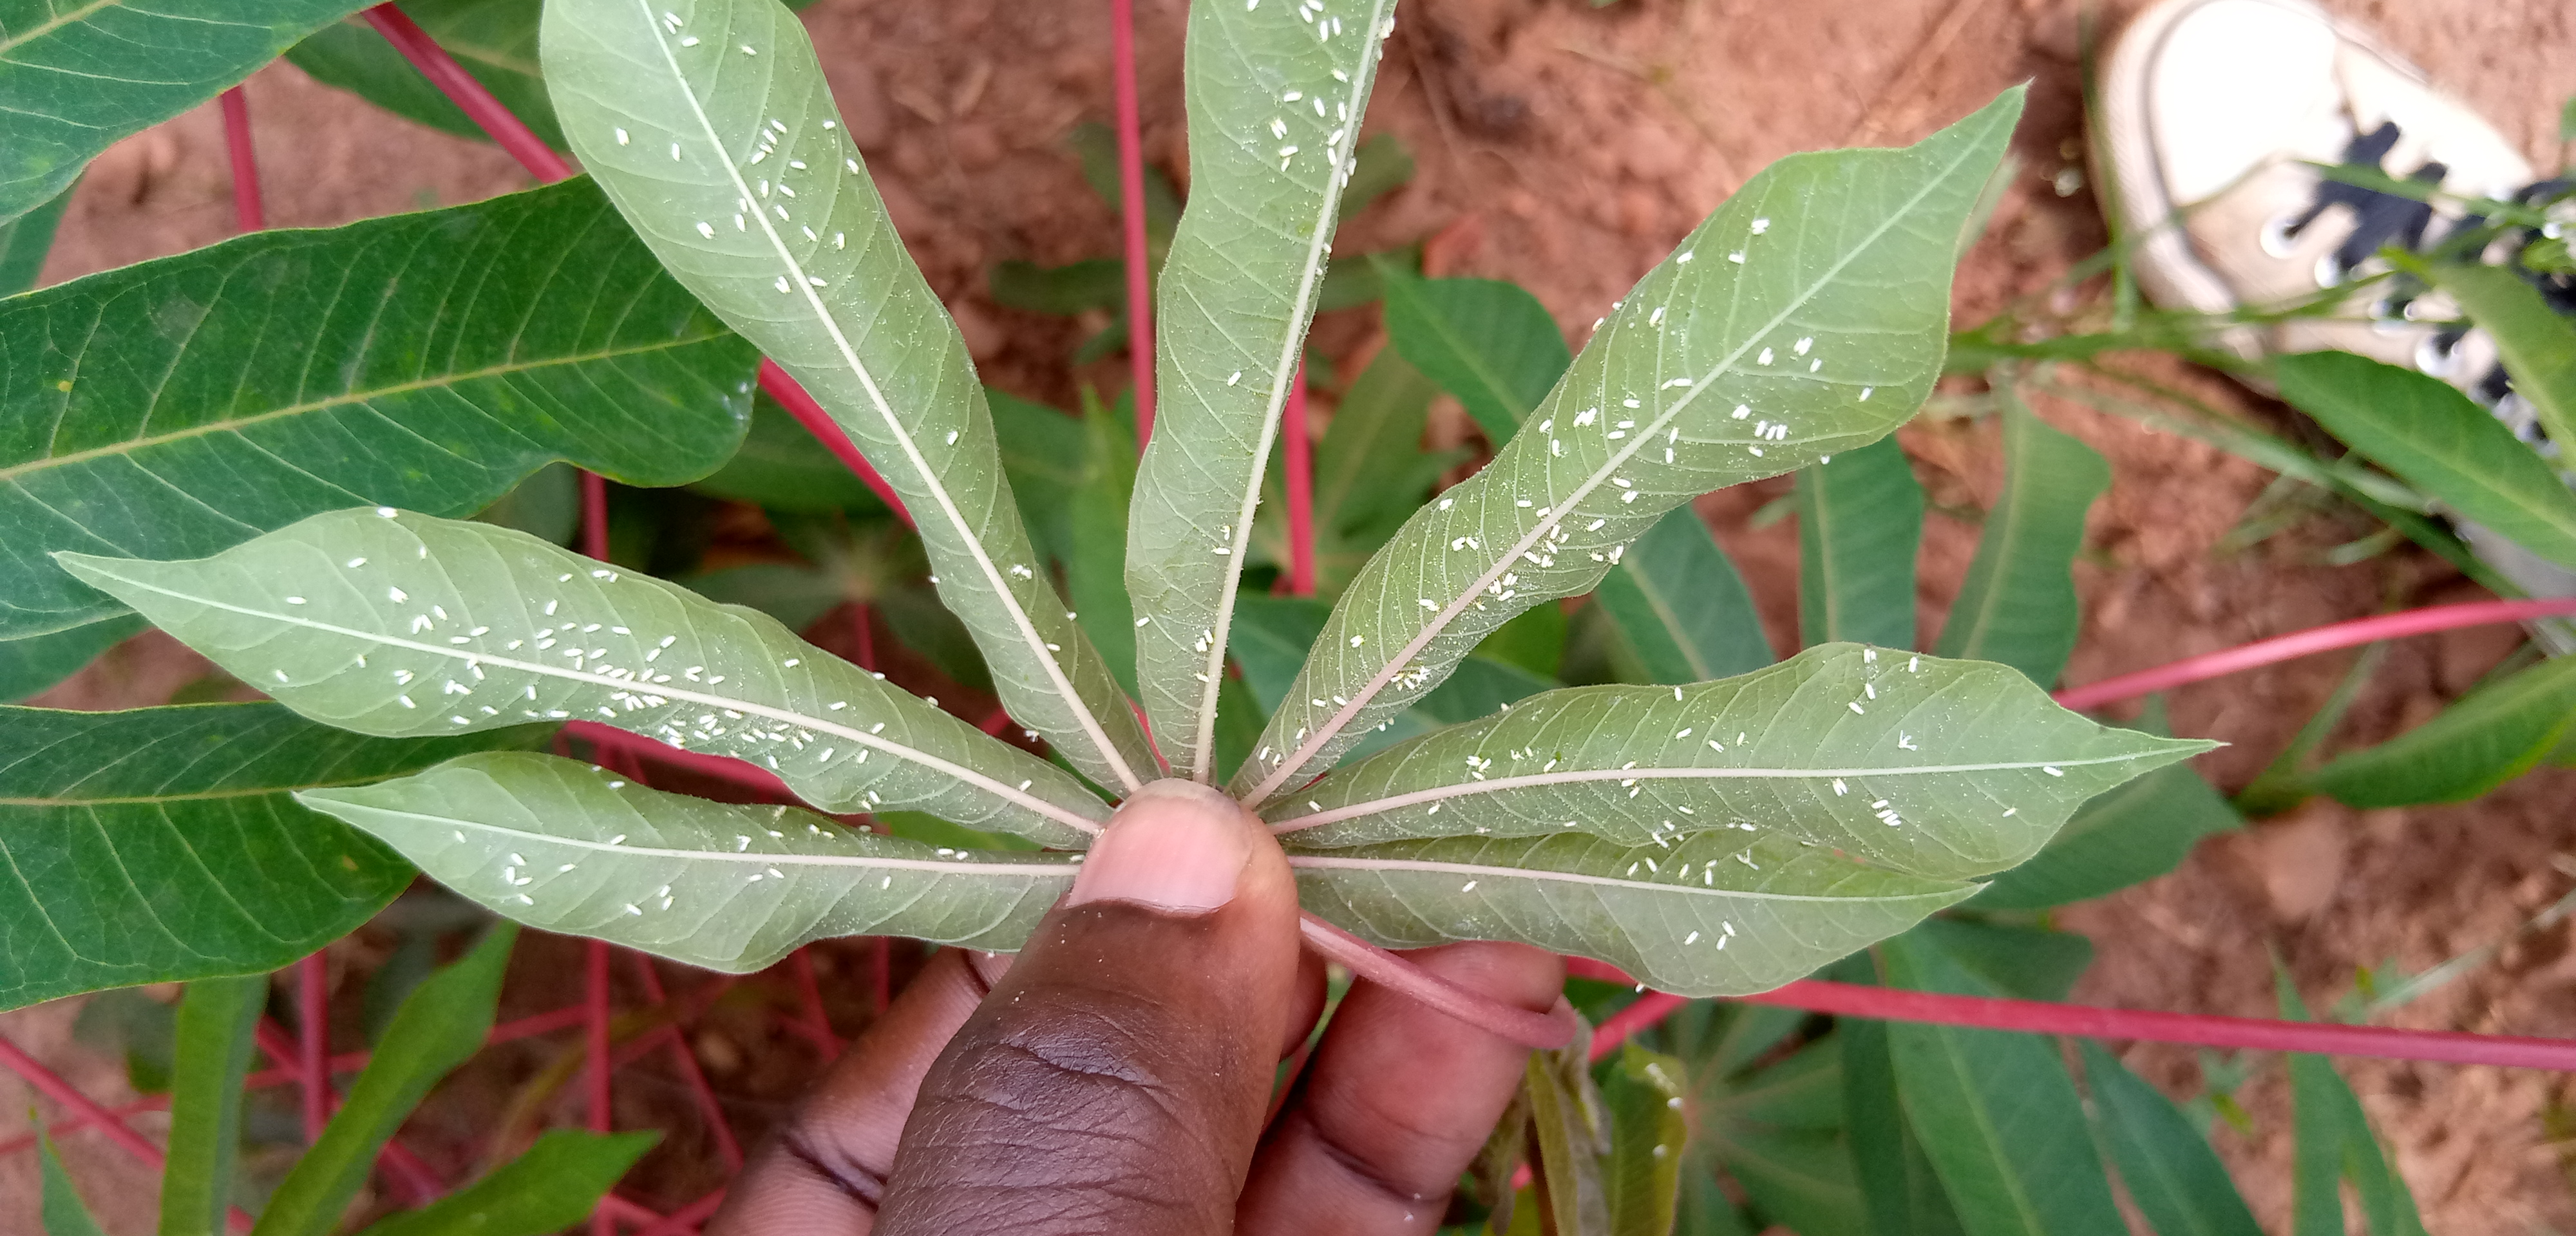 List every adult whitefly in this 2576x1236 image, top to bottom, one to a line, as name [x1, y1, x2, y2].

whitefly [1246, 1, 1264, 19]
whitefly [1301, 1, 1325, 29]
whitefly [1290, 5, 1315, 31]
whitefly [659, 10, 687, 37]
whitefly [1332, 13, 1350, 41]
whitefly [1317, 19, 1341, 50]
whitefly [677, 32, 707, 55]
whitefly [738, 41, 761, 60]
whitefly [1329, 64, 1354, 91]
whitefly [1283, 88, 1307, 109]
whitefly [1309, 94, 1333, 124]
whitefly [1334, 99, 1354, 122]
whitefly [771, 109, 792, 138]
whitefly [824, 115, 840, 135]
whitefly [1264, 115, 1287, 140]
whitefly [761, 120, 786, 148]
whitefly [1321, 124, 1343, 151]
whitefly [611, 126, 636, 149]
whitefly [748, 136, 777, 162]
whitefly [749, 137, 773, 170]
whitefly [661, 140, 692, 167]
whitefly [1273, 140, 1300, 167]
whitefly [1276, 140, 1302, 172]
whitefly [1324, 145, 1338, 169]
whitefly [1346, 152, 1362, 176]
whitefly [846, 154, 863, 178]
whitefly [788, 156, 810, 176]
whitefly [1337, 174, 1356, 200]
whitefly [749, 176, 774, 198]
whitefly [781, 178, 799, 201]
whitefly [734, 195, 753, 213]
whitefly [773, 198, 793, 224]
whitefly [733, 210, 750, 232]
whitefly [1745, 213, 1779, 236]
whitefly [694, 218, 718, 245]
whitefly [800, 221, 823, 245]
whitefly [829, 227, 852, 247]
whitefly [1316, 237, 1333, 255]
whitefly [1724, 245, 1747, 264]
whitefly [1672, 248, 1703, 270]
whitefly [805, 268, 830, 292]
whitefly [770, 274, 790, 296]
whitefly [1641, 305, 1669, 333]
whitefly [1585, 314, 1611, 334]
whitefly [1791, 326, 1820, 359]
whitefly [1750, 344, 1779, 369]
whitefly [1805, 359, 1830, 376]
whitefly [1653, 367, 1700, 399]
whitefly [1224, 368, 1247, 390]
whitefly [1654, 370, 1693, 396]
whitefly [1854, 380, 1880, 405]
whitefly [1623, 393, 1650, 416]
whitefly [1731, 399, 1750, 423]
whitefly [1575, 401, 1601, 436]
whitefly [1536, 410, 1564, 441]
whitefly [1615, 411, 1637, 433]
whitefly [1761, 415, 1793, 447]
whitefly [1754, 418, 1774, 443]
whitefly [1666, 418, 1686, 444]
whitefly [943, 422, 972, 457]
whitefly [1604, 432, 1624, 450]
whitefly [1548, 436, 1571, 461]
whitefly [1660, 442, 1680, 469]
whitefly [1745, 444, 1775, 464]
whitefly [1612, 468, 1636, 488]
whitefly [1618, 487, 1636, 509]
whitefly [1517, 492, 1537, 514]
whitefly [1436, 494, 1459, 512]
whitefly [1531, 496, 1554, 519]
whitefly [1582, 509, 1609, 538]
whitefly [1546, 516, 1561, 537]
whitefly [1217, 516, 1235, 542]
whitefly [1441, 529, 1468, 558]
whitefly [1463, 530, 1481, 554]
whitefly [1559, 530, 1573, 547]
whitefly [1539, 531, 1559, 556]
whitefly [1208, 540, 1243, 566]
whitefly [1607, 540, 1623, 567]
whitefly [414, 541, 432, 563]
whitefly [1526, 548, 1544, 569]
whitefly [1537, 548, 1553, 572]
whitefly [1582, 548, 1604, 571]
whitefly [343, 552, 373, 570]
whitefly [1013, 559, 1040, 586]
whitefly [593, 560, 625, 584]
whitefly [1502, 560, 1522, 582]
whitefly [556, 569, 576, 589]
whitefly [1483, 574, 1509, 601]
whitefly [384, 576, 412, 607]
whitefly [1495, 581, 1518, 607]
whitefly [543, 590, 561, 617]
whitefly [281, 591, 313, 612]
whitefly [1418, 594, 1437, 617]
whitefly [431, 601, 452, 624]
whitefly [1470, 601, 1489, 617]
whitefly [1128, 612, 1162, 633]
whitefly [411, 613, 440, 635]
whitefly [582, 615, 607, 637]
whitefly [561, 617, 580, 640]
whitefly [607, 619, 637, 641]
whitefly [466, 619, 491, 641]
whitefly [1200, 620, 1222, 650]
whitefly [535, 623, 560, 651]
whitefly [533, 624, 560, 648]
whitefly [661, 628, 686, 651]
whitefly [1347, 631, 1373, 651]
whitefly [1194, 632, 1215, 657]
whitefly [448, 632, 472, 652]
whitefly [507, 632, 532, 653]
whitefly [1043, 635, 1064, 657]
whitefly [561, 642, 588, 671]
whitefly [647, 643, 672, 662]
whitefly [348, 644, 370, 671]
whitefly [591, 646, 612, 667]
whitefly [1858, 648, 1889, 669]
whitefly [466, 655, 488, 679]
whitefly [783, 655, 811, 676]
whitefly [1905, 655, 1920, 678]
whitefly [465, 657, 490, 684]
whitefly [604, 657, 627, 679]
whitefly [1404, 658, 1432, 694]
whitefly [640, 659, 656, 685]
whitefly [593, 660, 614, 680]
whitefly [270, 662, 290, 689]
whitefly [393, 662, 422, 688]
whitefly [622, 662, 638, 685]
whitefly [684, 662, 705, 684]
whitefly [651, 666, 674, 684]
whitefly [873, 666, 890, 688]
whitefly [1192, 668, 1213, 686]
whitefly [1400, 668, 1419, 698]
whitefly [1392, 671, 1417, 697]
whitefly [705, 672, 724, 689]
whitefly [444, 677, 475, 700]
whitefly [1671, 679, 1687, 706]
whitefly [526, 681, 543, 702]
whitefly [1859, 681, 1891, 710]
whitefly [611, 685, 643, 710]
whitefly [642, 688, 668, 711]
whitefly [922, 688, 942, 711]
whitefly [1326, 689, 1348, 709]
whitefly [394, 690, 426, 712]
whitefly [826, 692, 860, 718]
whitefly [1843, 694, 1873, 721]
whitefly [1309, 697, 1332, 716]
whitefly [599, 699, 622, 720]
whitefly [483, 702, 504, 718]
whitefly [722, 703, 749, 725]
whitefly [519, 704, 543, 722]
whitefly [549, 707, 573, 722]
whitefly [697, 708, 723, 732]
whitefly [449, 715, 478, 730]
whitefly [707, 715, 735, 742]
whitefly [670, 716, 693, 734]
whitefly [867, 717, 891, 735]
whitefly [773, 718, 797, 736]
whitefly [799, 722, 822, 744]
whitefly [1737, 722, 1751, 749]
whitefly [753, 724, 773, 740]
whitefly [658, 724, 692, 751]
whitefly [1294, 724, 1312, 740]
whitefly [663, 725, 690, 749]
whitefly [768, 725, 789, 753]
whitefly [689, 726, 712, 749]
whitefly [1672, 727, 1696, 745]
whitefly [741, 727, 764, 753]
whitefly [791, 733, 814, 756]
whitefly [1897, 733, 1913, 756]
whitefly [1703, 737, 1725, 756]
whitefly [1521, 742, 1539, 755]
whitefly [855, 744, 874, 765]
whitefly [1257, 745, 1276, 762]
whitefly [819, 747, 839, 769]
whitefly [761, 749, 788, 772]
whitefly [1465, 749, 1484, 770]
whitefly [1269, 751, 1287, 771]
whitefly [1476, 756, 1497, 771]
whitefly [1537, 758, 1561, 778]
whitefly [1622, 758, 1638, 773]
whitefly [2034, 760, 2063, 782]
whitefly [1466, 766, 1499, 785]
whitefly [1827, 770, 1848, 804]
whitefly [1014, 771, 1034, 794]
whitefly [606, 772, 630, 794]
whitefly [1612, 772, 1636, 792]
whitefly [1620, 777, 1644, 797]
whitefly [868, 785, 883, 806]
whitefly [1303, 794, 1323, 818]
whitefly [1675, 796, 1700, 816]
whitefly [1866, 797, 1906, 830]
whitefly [857, 798, 878, 813]
whitefly [1869, 798, 1902, 830]
whitefly [1991, 798, 2021, 819]
whitefly [1428, 801, 1452, 818]
whitefly [770, 803, 791, 822]
whitefly [1662, 814, 1682, 832]
whitefly [1562, 815, 1582, 830]
whitefly [1737, 816, 1765, 839]
whitefly [804, 818, 831, 839]
whitefly [764, 820, 793, 845]
whitefly [817, 822, 839, 845]
whitefly [451, 827, 470, 848]
whitefly [1653, 829, 1674, 853]
whitefly [606, 830, 628, 852]
whitefly [732, 830, 755, 853]
whitefly [933, 840, 955, 865]
whitefly [954, 843, 974, 863]
whitefly [1638, 846, 1662, 874]
whitefly [509, 848, 545, 872]
whitefly [1069, 848, 1088, 869]
whitefly [1735, 848, 1766, 872]
whitefly [1697, 850, 1721, 876]
whitefly [1698, 854, 1724, 888]
whitefly [1616, 855, 1651, 882]
whitefly [555, 857, 576, 879]
whitefly [1674, 859, 1695, 882]
whitefly [767, 861, 785, 884]
whitefly [501, 864, 539, 886]
whitefly [741, 865, 765, 890]
whitefly [876, 870, 895, 890]
whitefly [1459, 874, 1482, 895]
whitefly [658, 879, 677, 908]
whitefly [656, 887, 679, 915]
whitefly [516, 890, 540, 908]
whitefly [624, 898, 646, 920]
whitefly [1717, 918, 1741, 950]
whitefly [1681, 927, 1707, 944]
whitefly [1714, 935, 1736, 954]